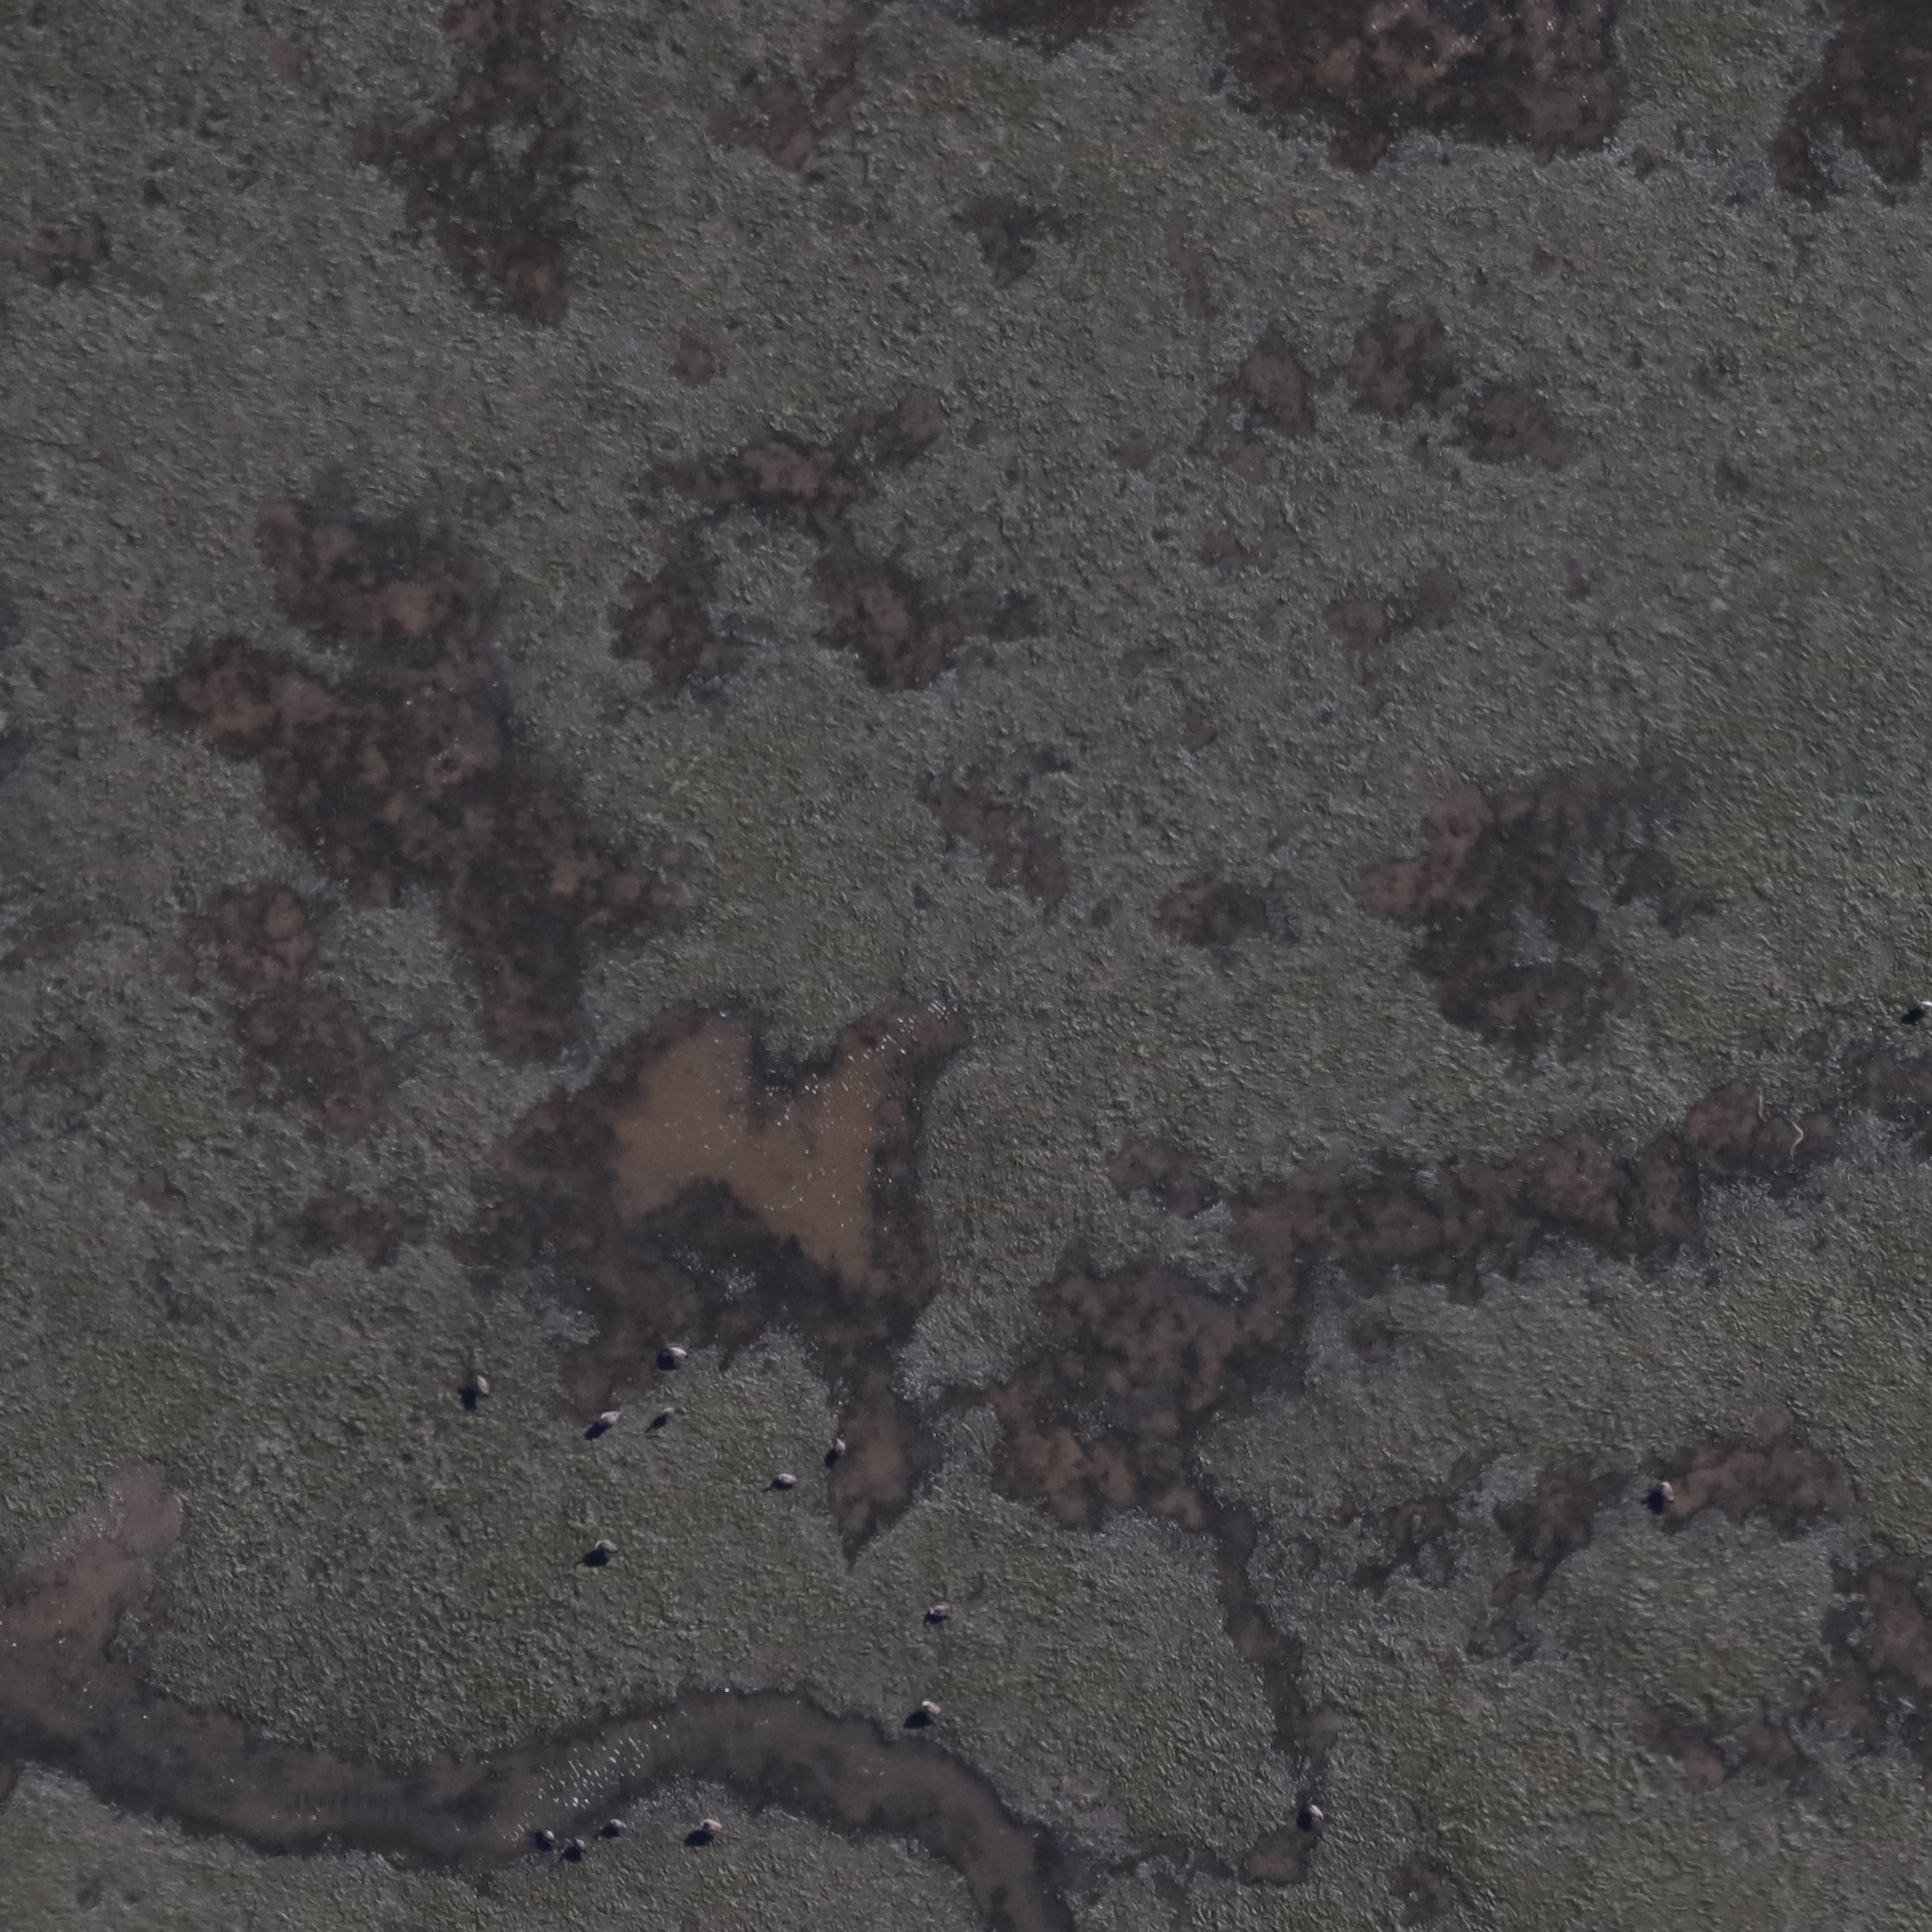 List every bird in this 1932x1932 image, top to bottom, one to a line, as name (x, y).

Canada goose (1924, 1005)
Canada goose (677, 1351)
Canada goose (481, 1384)
Canada goose (667, 1410)
Canada goose (613, 1416)
Canada goose (842, 1445)
Canada goose (788, 1479)
Canada goose (1668, 1490)
Canada goose (608, 1548)
Canada goose (941, 1615)
Canada goose (935, 1708)
Canada goose (1316, 1813)
Canada goose (620, 1825)
Canada goose (711, 1826)
Canada goose (549, 1834)
Canada goose (579, 1847)